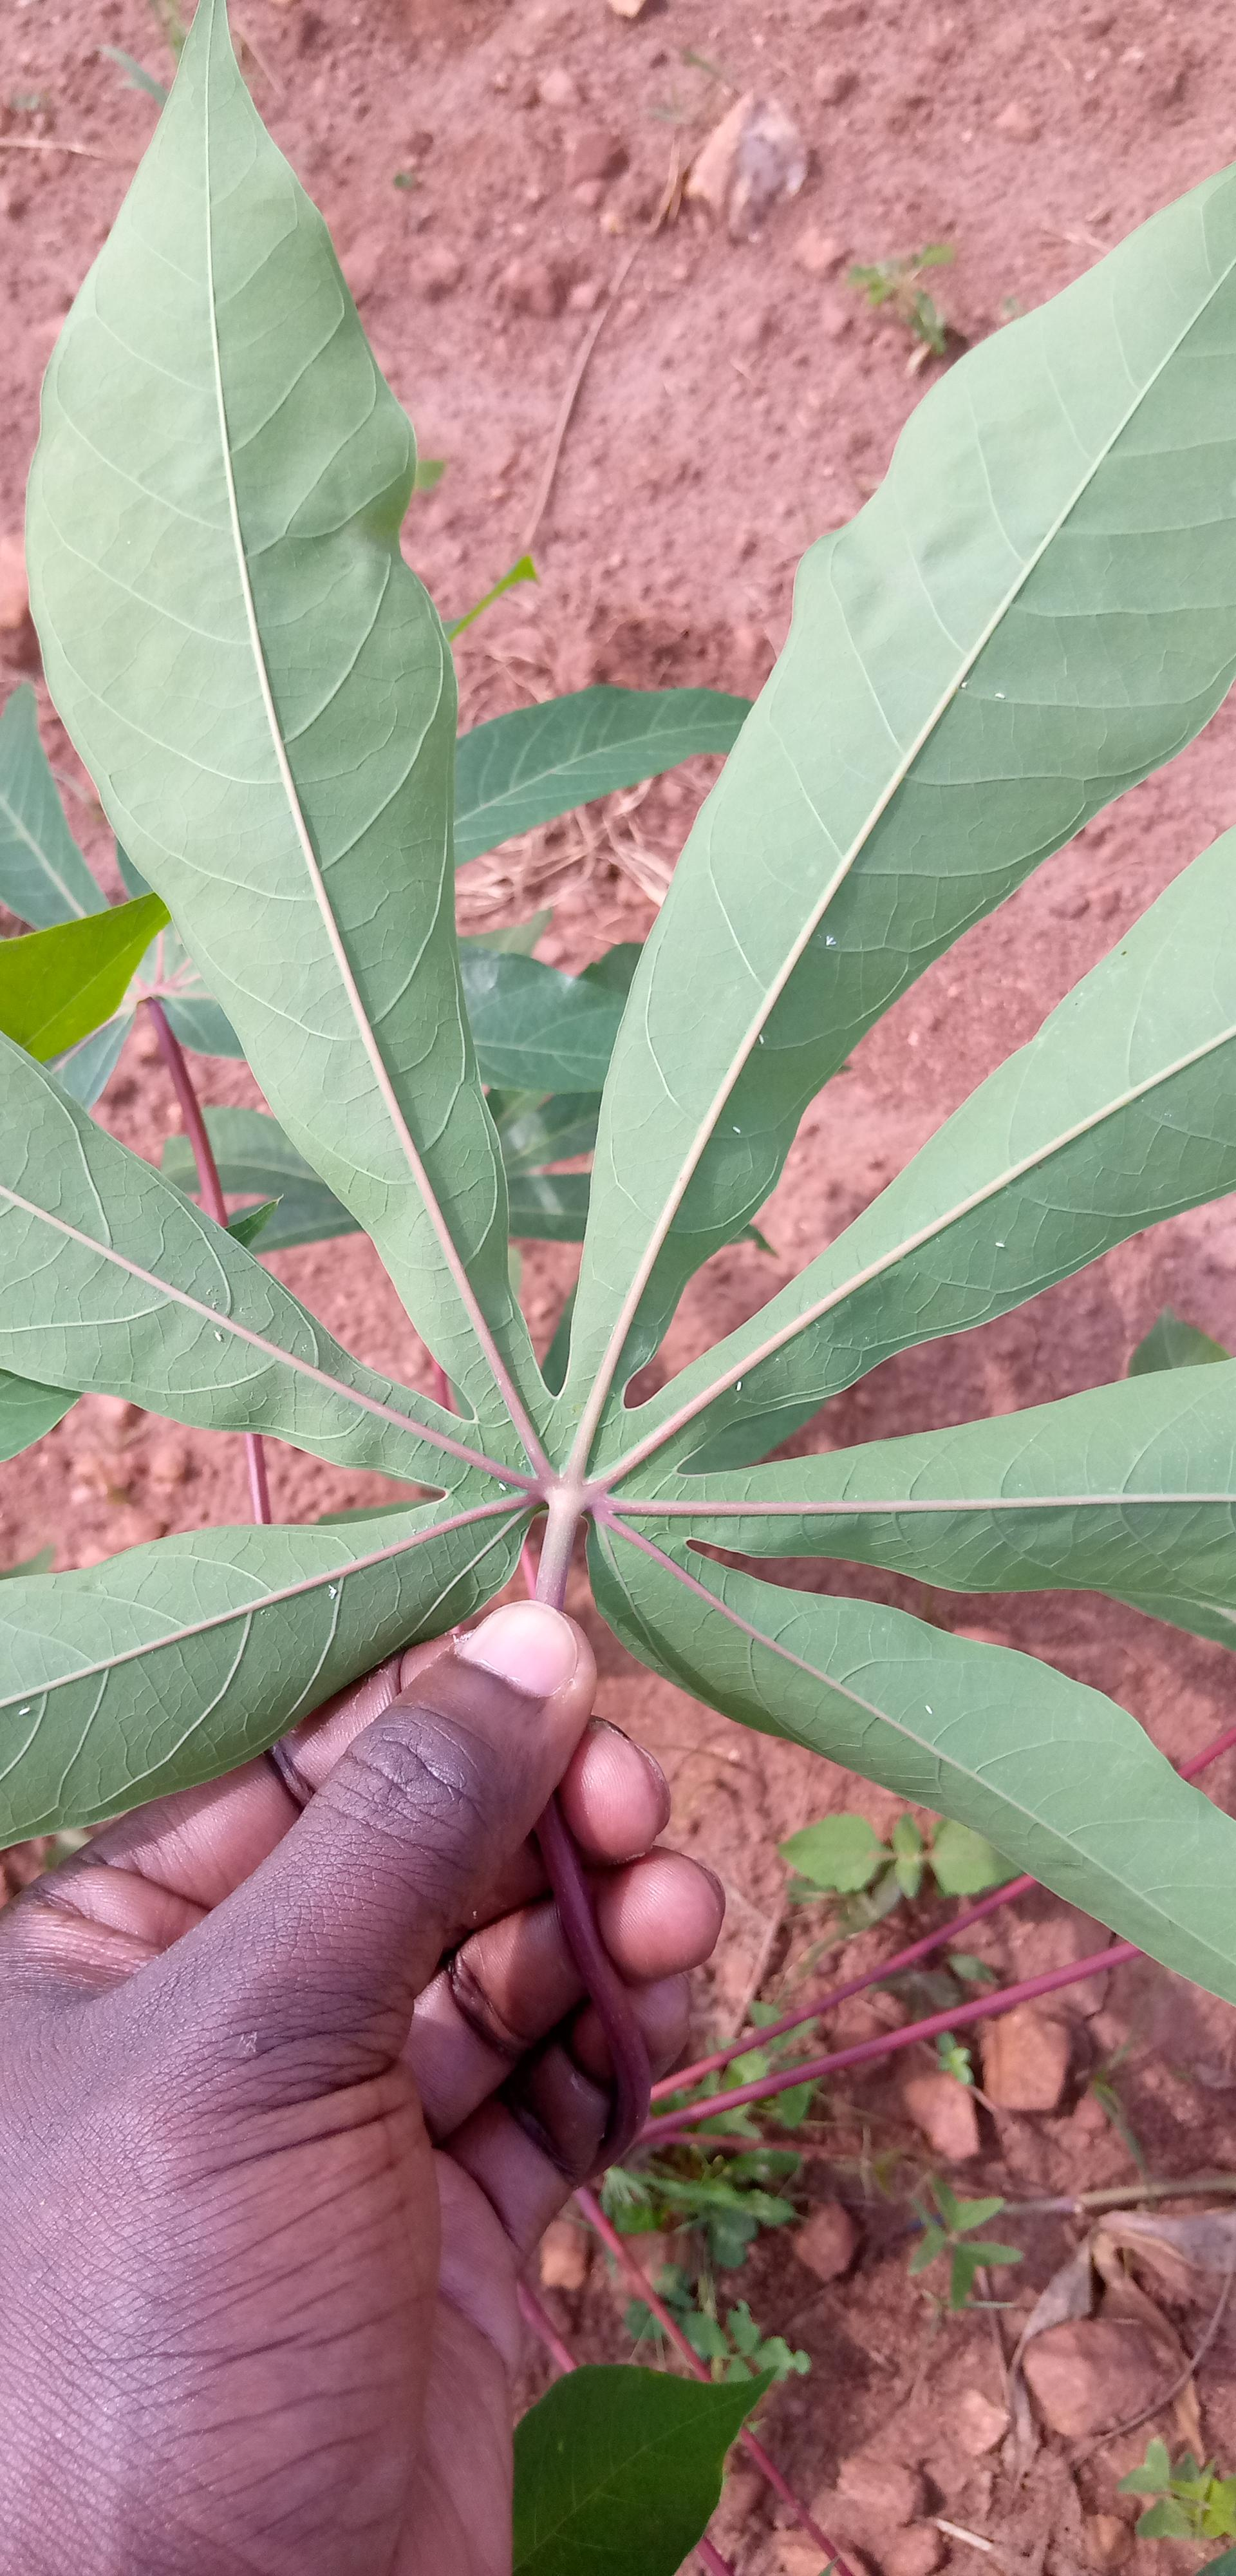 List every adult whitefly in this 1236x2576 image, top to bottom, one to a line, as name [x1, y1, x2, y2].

whitefly [993, 692, 1006, 700]
whitefly [825, 934, 838, 948]
whitefly [757, 1032, 766, 1045]
whitefly [731, 1124, 742, 1135]
whitefly [993, 1240, 1006, 1249]
whitefly [212, 1328, 223, 1343]
whitefly [736, 1379, 742, 1392]
whitefly [496, 1481, 509, 1493]
whitefly [326, 1584, 339, 1600]
whitefly [923, 1703, 934, 1716]
whitefly [17, 1706, 32, 1717]